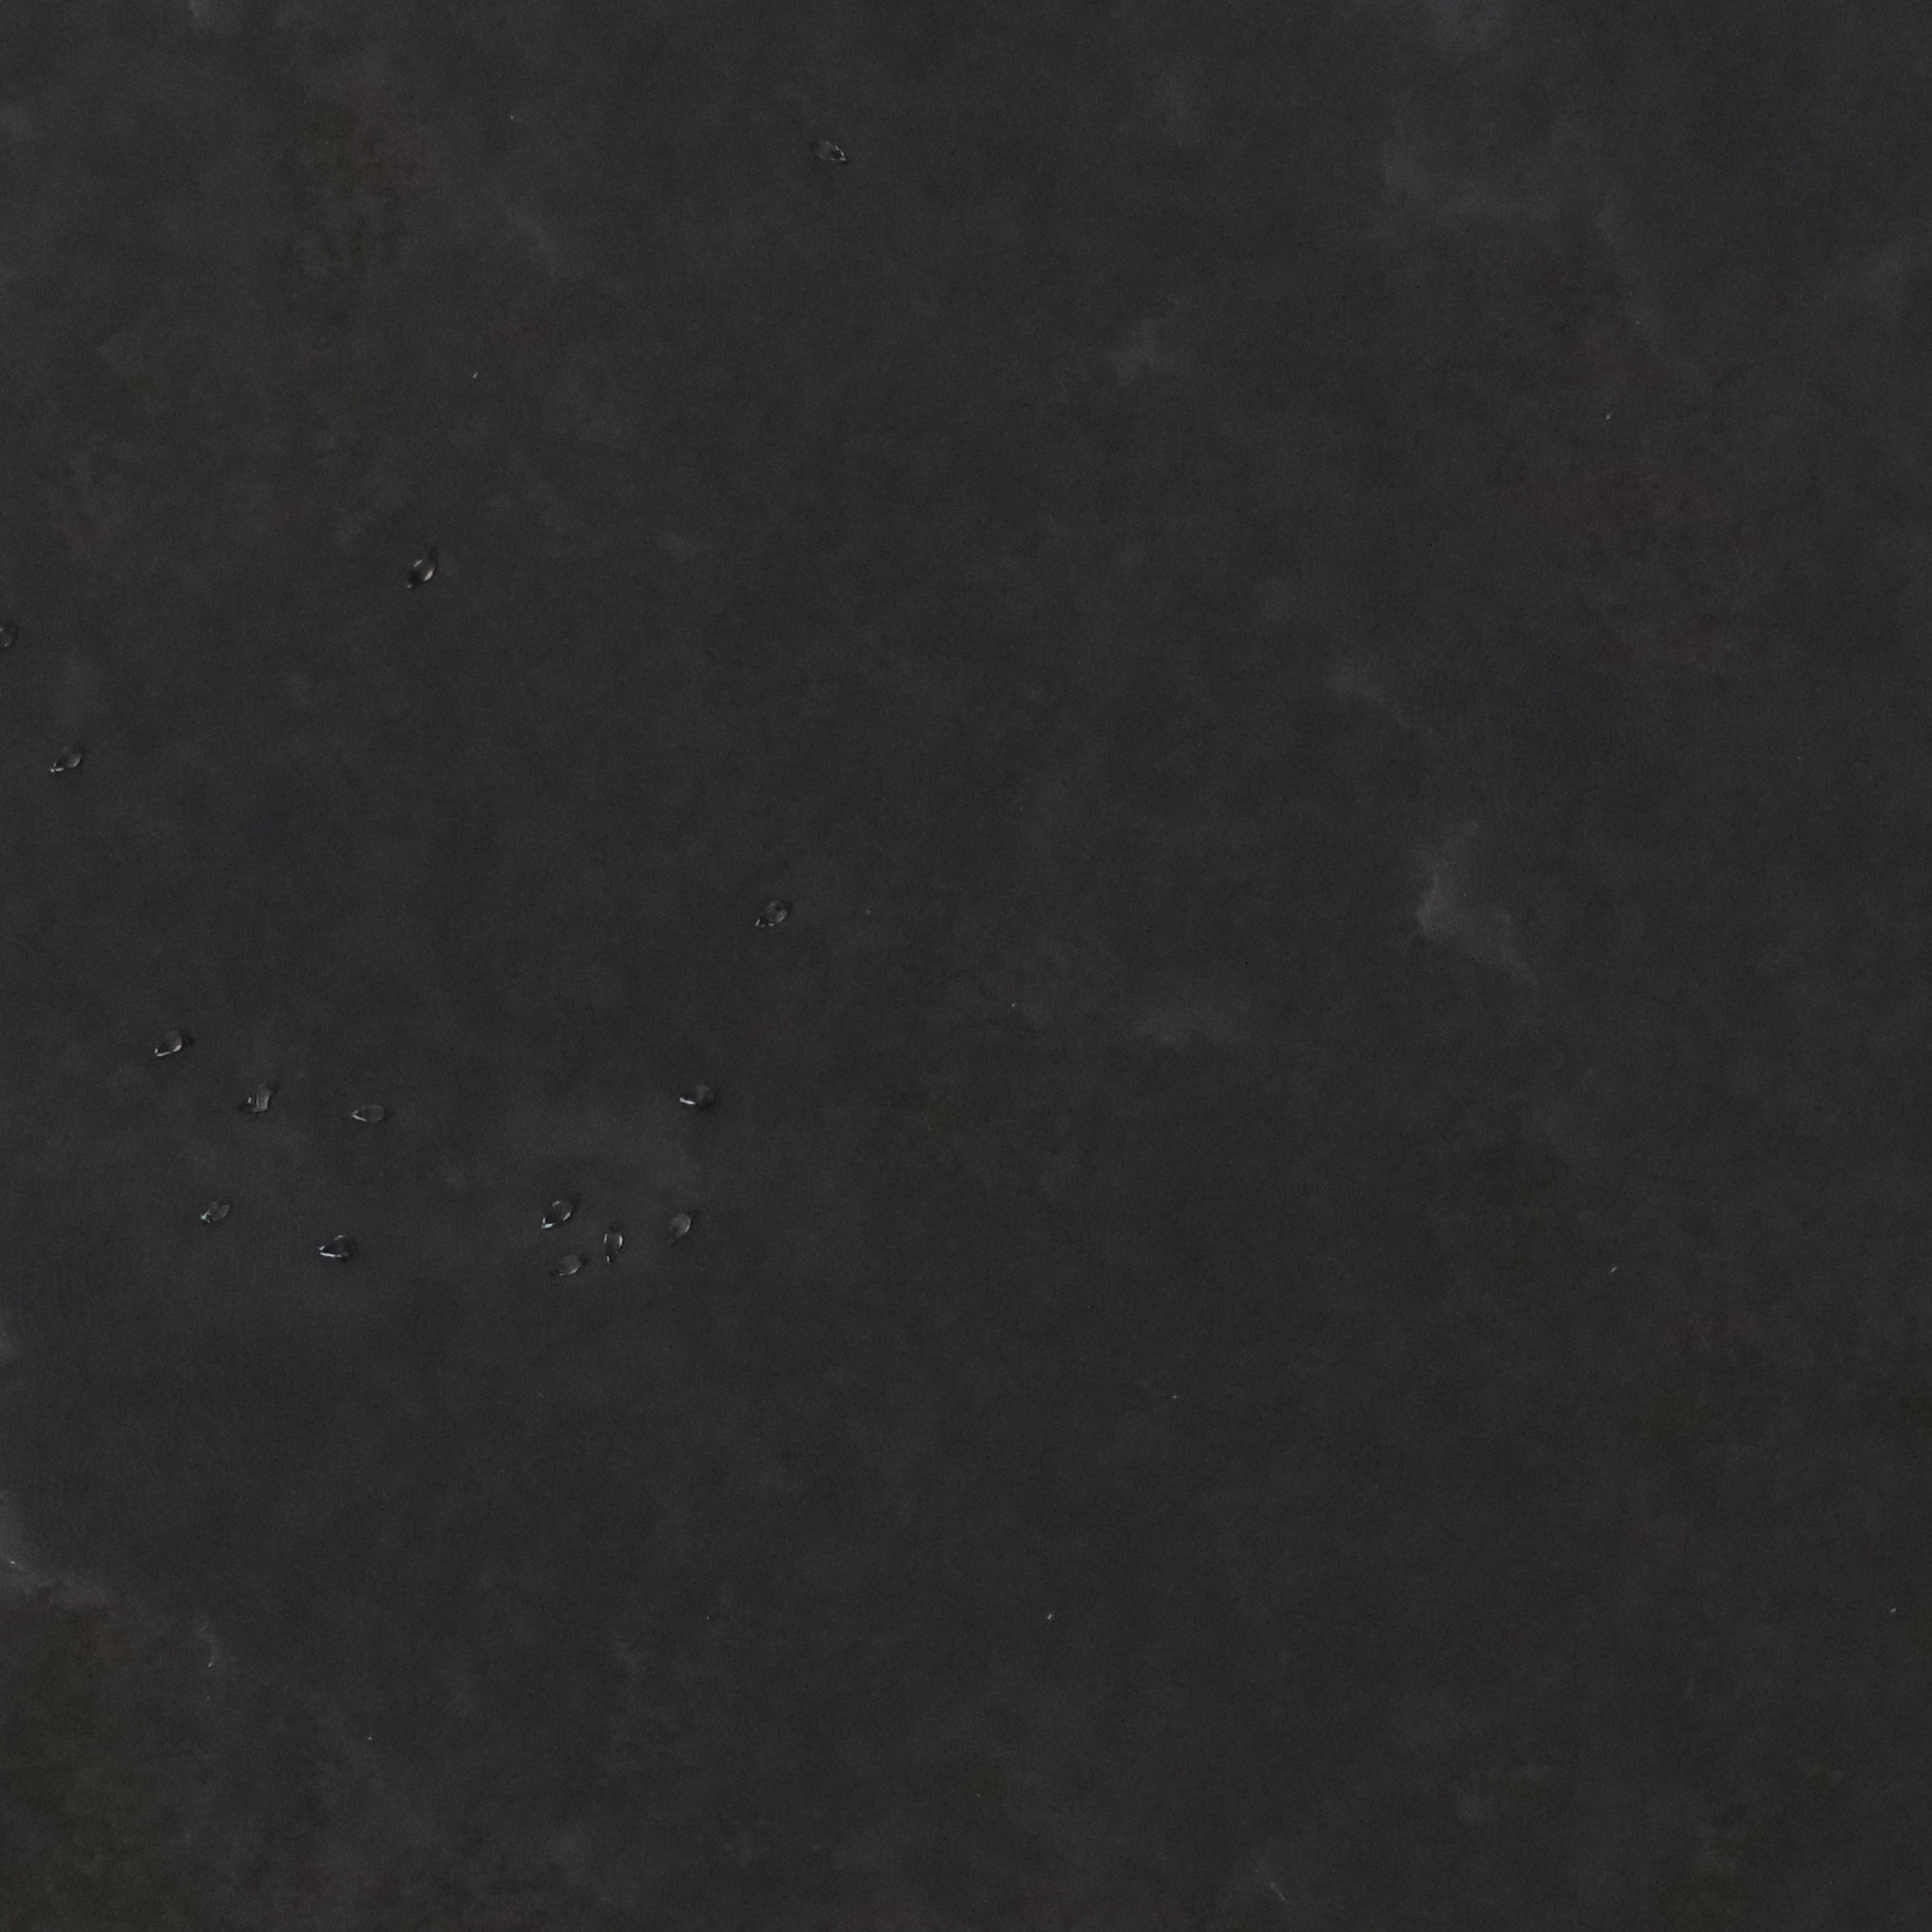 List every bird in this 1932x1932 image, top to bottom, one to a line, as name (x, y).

brant (828, 152)
brant (423, 567)
brant (3, 638)
brant (68, 758)
brant (772, 911)
brant (171, 1043)
brant (256, 1096)
brant (696, 1098)
brant (368, 1109)
brant (561, 1213)
brant (217, 1214)
brant (680, 1227)
brant (612, 1244)
brant (336, 1249)
brant (565, 1263)